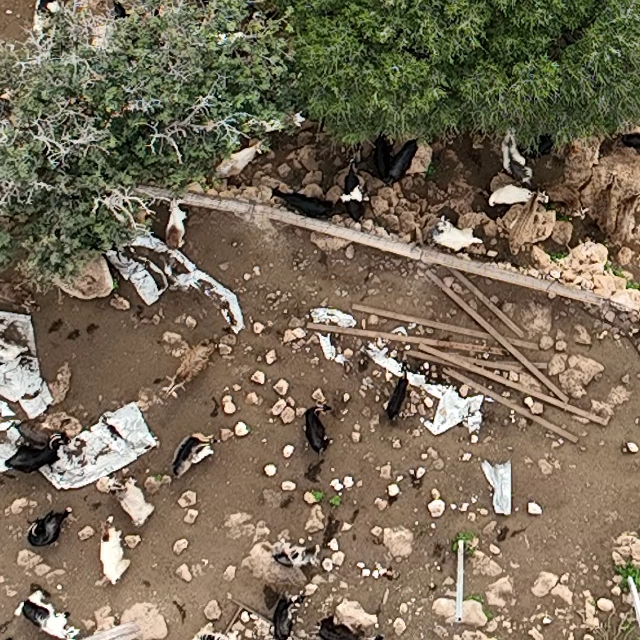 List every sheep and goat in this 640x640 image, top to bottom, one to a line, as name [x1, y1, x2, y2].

goat [30, 0, 62, 37]
goat [107, 0, 131, 21]
goat [248, 111, 305, 136]
goat [502, 124, 532, 184]
goat [618, 130, 639, 146]
goat [375, 134, 392, 180]
goat [385, 137, 419, 186]
goat [215, 141, 262, 179]
goat [344, 157, 366, 222]
goat [594, 173, 620, 234]
goat [269, 184, 333, 220]
goat [487, 187, 550, 204]
goat [614, 189, 639, 243]
goat [509, 190, 542, 254]
goat [164, 199, 186, 248]
goat [547, 199, 586, 219]
goat [434, 214, 484, 251]
goat [0, 281, 41, 314]
goat [0, 321, 28, 363]
goat [161, 338, 214, 399]
goat [387, 361, 408, 421]
goat [305, 399, 332, 452]
goat [17, 421, 50, 448]
goat [172, 432, 212, 481]
goat [8, 433, 69, 474]
goat [108, 476, 156, 528]
goat [27, 509, 70, 546]
goat [101, 515, 131, 584]
goat [272, 540, 320, 568]
goat [273, 590, 305, 639]
goat [12, 591, 80, 639]
goat [319, 616, 384, 639]